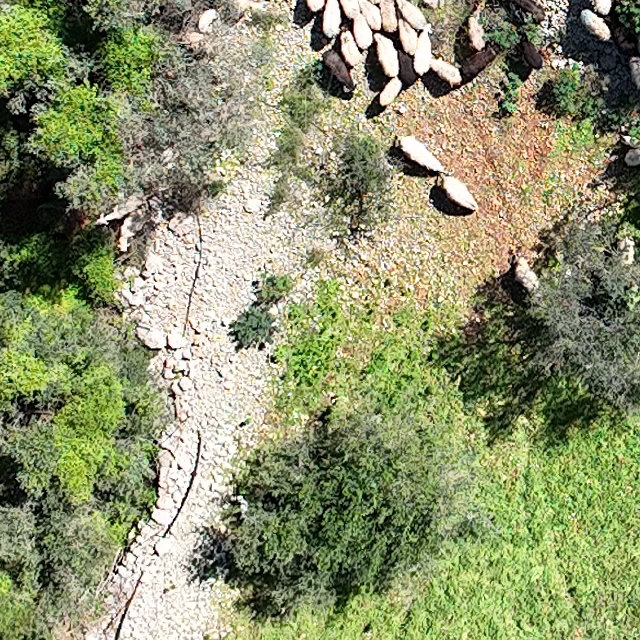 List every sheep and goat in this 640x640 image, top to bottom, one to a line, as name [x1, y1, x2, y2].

sheep [231, 0, 255, 15]
sheep [307, 0, 327, 12]
sheep [322, 0, 341, 37]
sheep [335, 0, 361, 19]
sheep [354, 0, 382, 30]
sheep [367, 0, 384, 4]
sheep [380, 0, 397, 31]
sheep [394, 0, 428, 29]
sheep [469, 0, 486, 49]
sheep [506, 0, 545, 22]
sheep [591, 0, 612, 15]
sheep [581, 8, 608, 40]
sheep [199, 9, 218, 32]
sheep [353, 13, 372, 50]
sheep [396, 16, 418, 55]
sheep [413, 22, 432, 74]
sheep [340, 25, 362, 66]
sheep [519, 31, 542, 69]
sheep [372, 33, 400, 77]
sheep [461, 45, 502, 84]
sheep [397, 49, 417, 87]
sheep [321, 51, 357, 93]
sheep [629, 58, 639, 92]
sheep [428, 59, 460, 84]
sheep [380, 77, 401, 104]
sheep [396, 136, 445, 172]
sheep [622, 136, 639, 148]
sheep [624, 149, 639, 166]
sheep [440, 174, 480, 212]
sheep [96, 195, 141, 223]
sheep [117, 209, 151, 253]
sheep [619, 237, 634, 271]
sheep [516, 257, 543, 298]